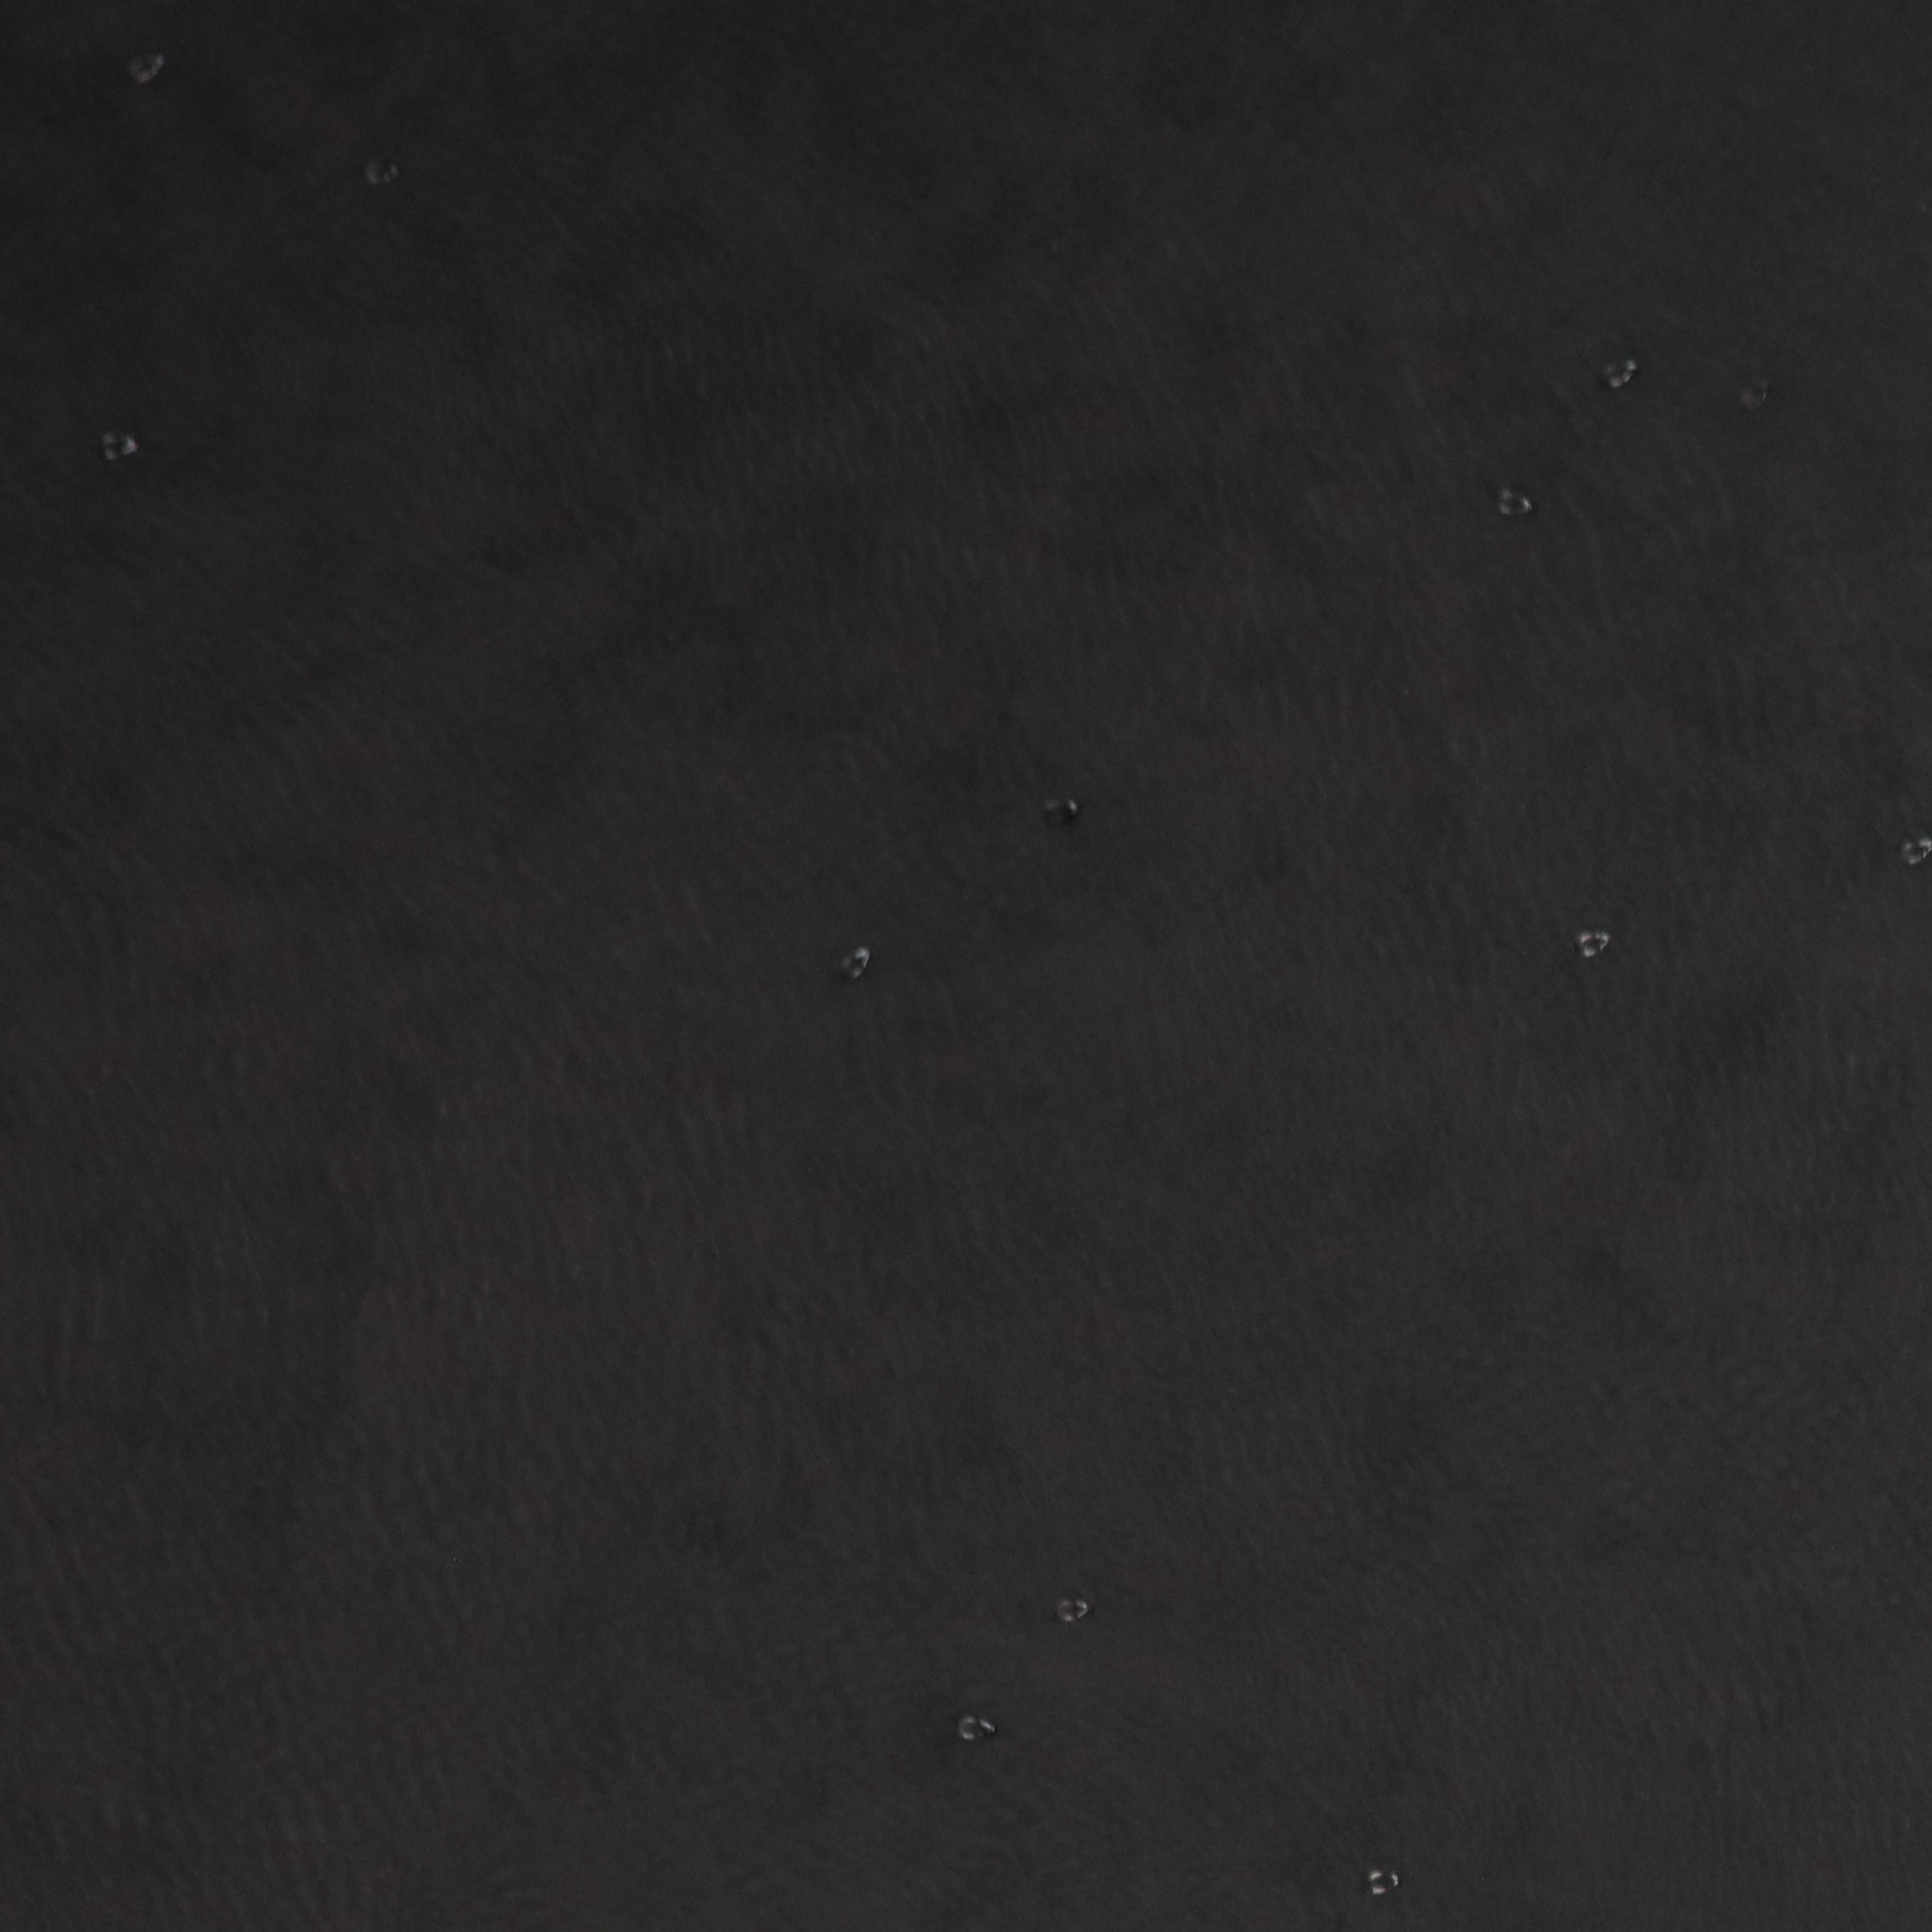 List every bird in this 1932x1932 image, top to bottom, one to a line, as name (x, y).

brant (143, 68)
brant (377, 172)
brant (1618, 375)
brant (1756, 393)
brant (120, 445)
brant (1503, 497)
brant (1065, 813)
brant (1914, 849)
brant (1591, 945)
brant (857, 957)
brant (1067, 1607)
brant (974, 1729)
brant (1384, 1882)